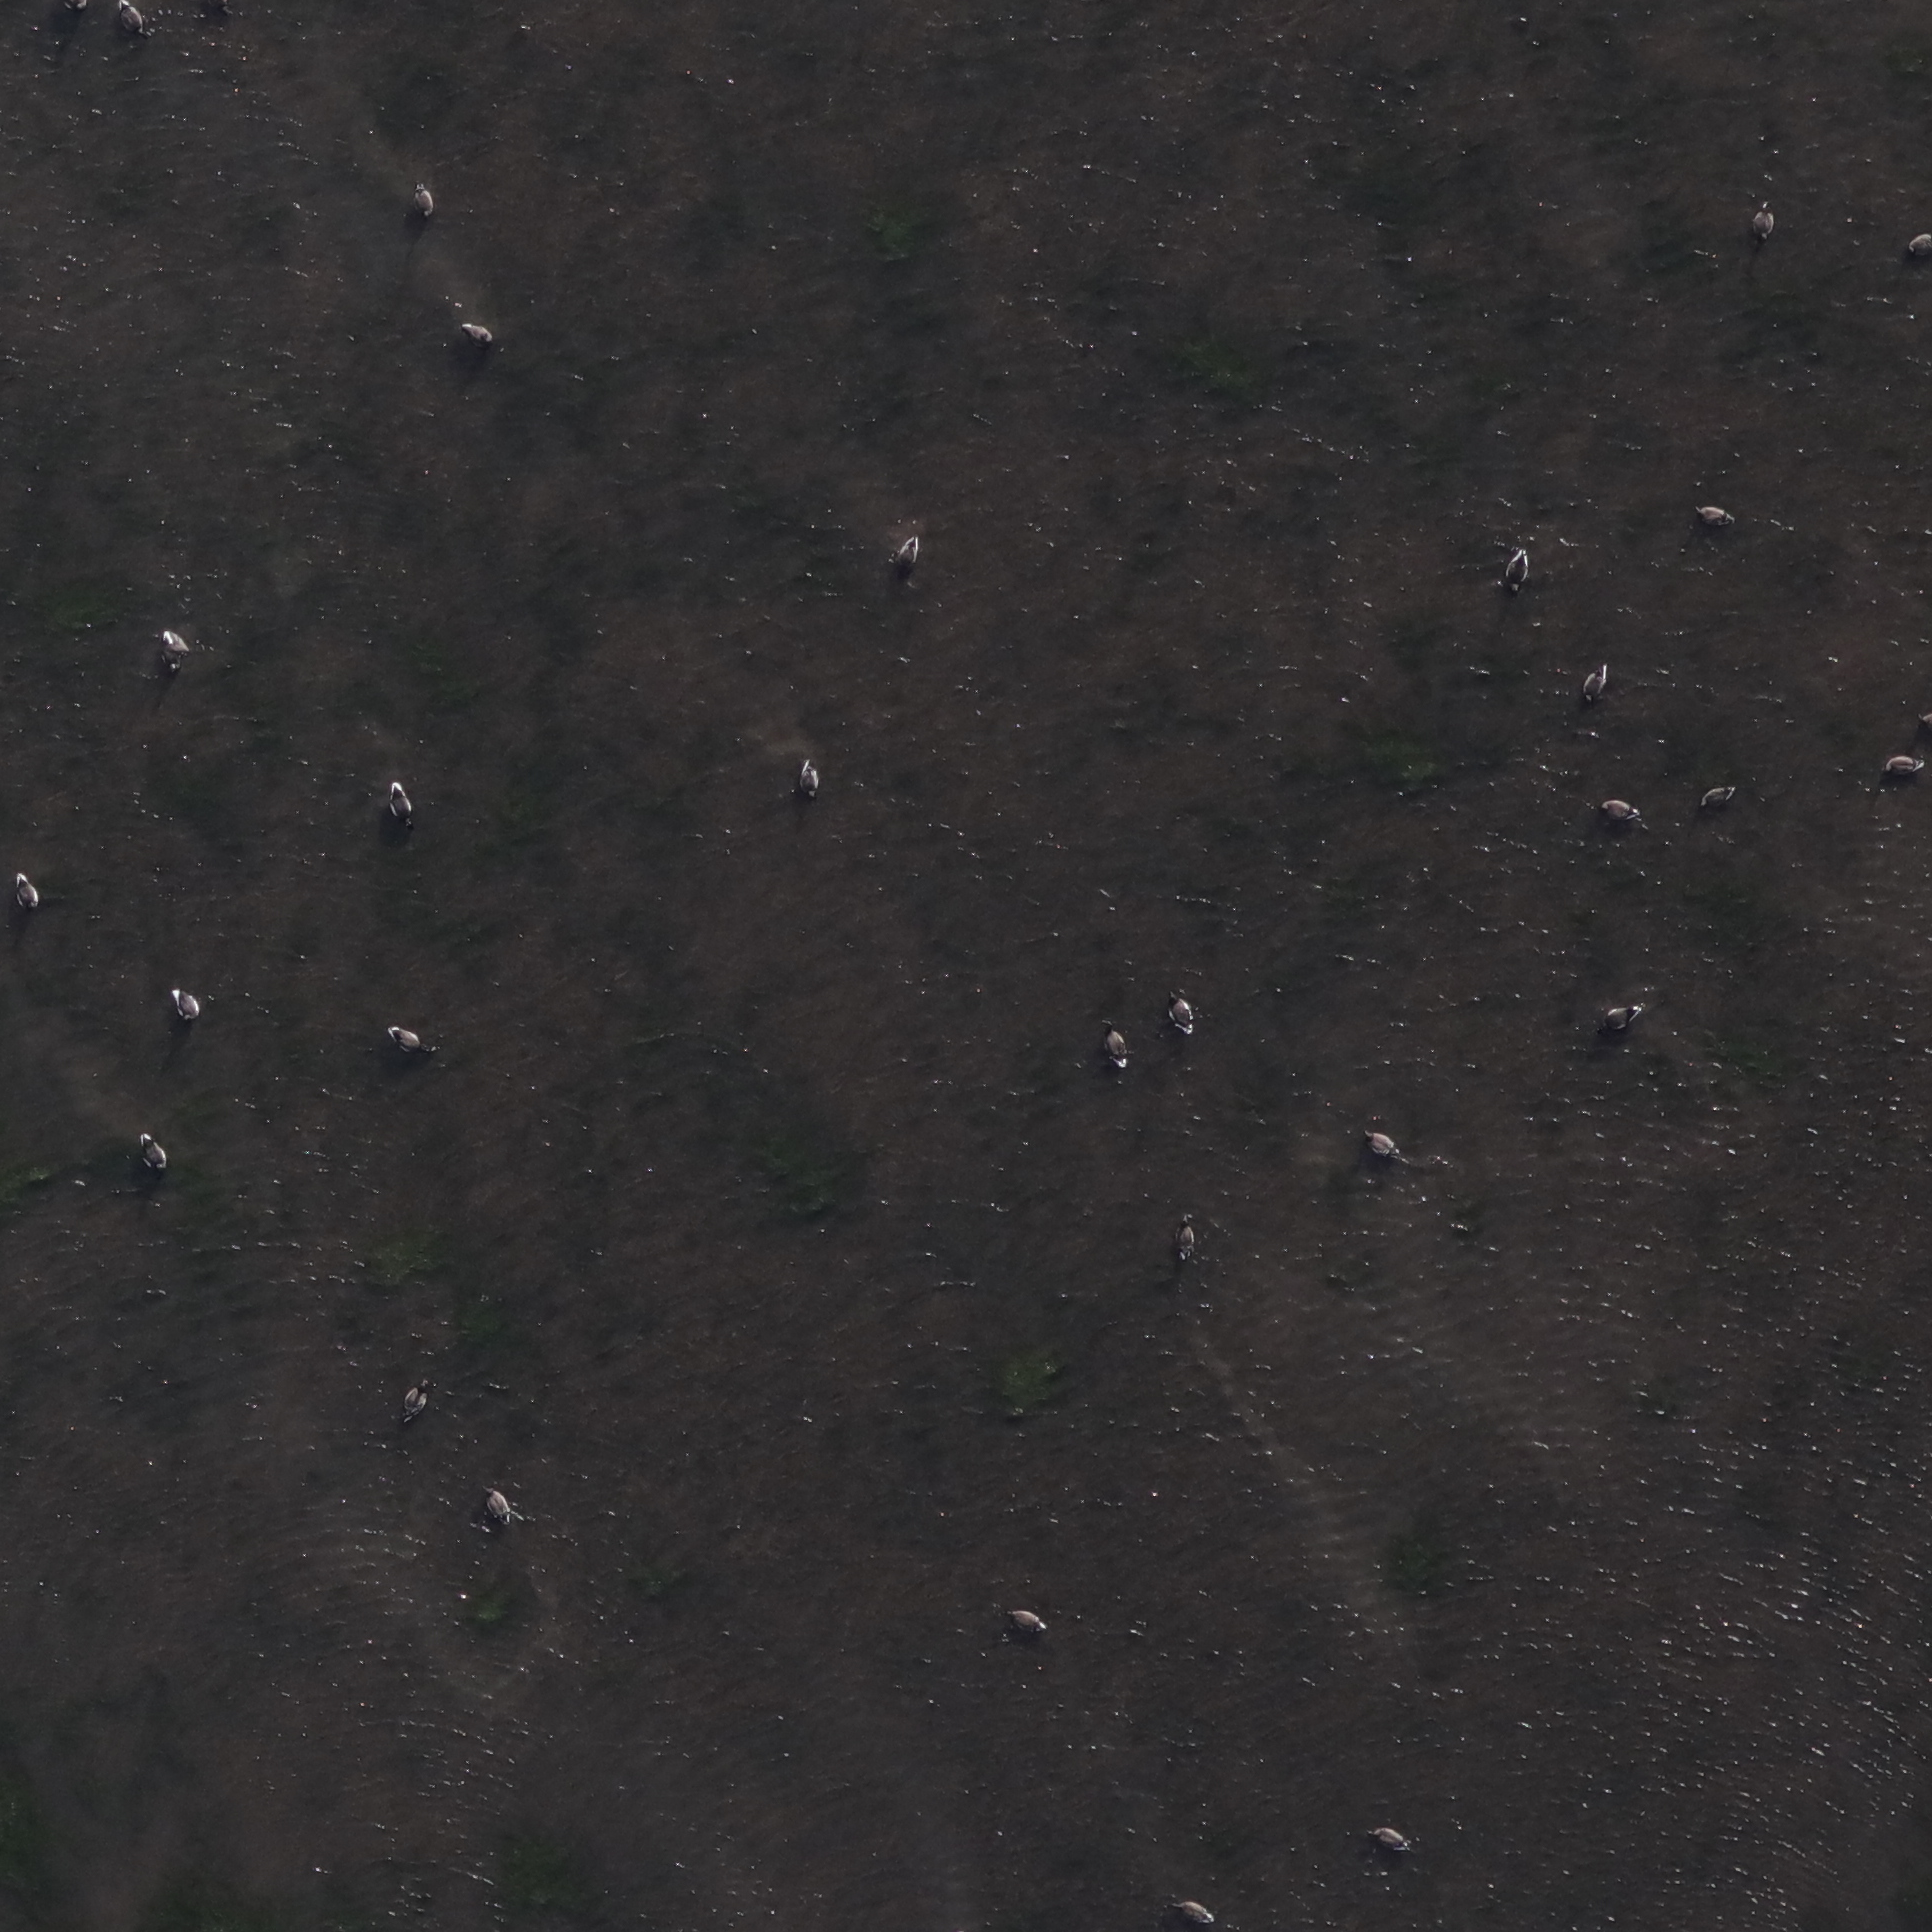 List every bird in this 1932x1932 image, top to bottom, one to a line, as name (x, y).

brant (129, 15)
brant (422, 202)
brant (1762, 225)
brant (1924, 247)
brant (476, 335)
brant (1714, 517)
brant (908, 556)
brant (1515, 572)
brant (174, 650)
brant (1597, 685)
brant (1905, 765)
brant (808, 780)
brant (1718, 796)
brant (399, 803)
brant (1618, 809)
brant (27, 892)
brant (187, 1004)
brant (1179, 1013)
brant (1619, 1021)
brant (406, 1041)
brant (1115, 1045)
brant (1382, 1143)
brant (151, 1152)
brant (1185, 1238)
brant (416, 1401)
brant (499, 1506)
brant (1024, 1622)
brant (1393, 1838)
brant (1195, 1912)